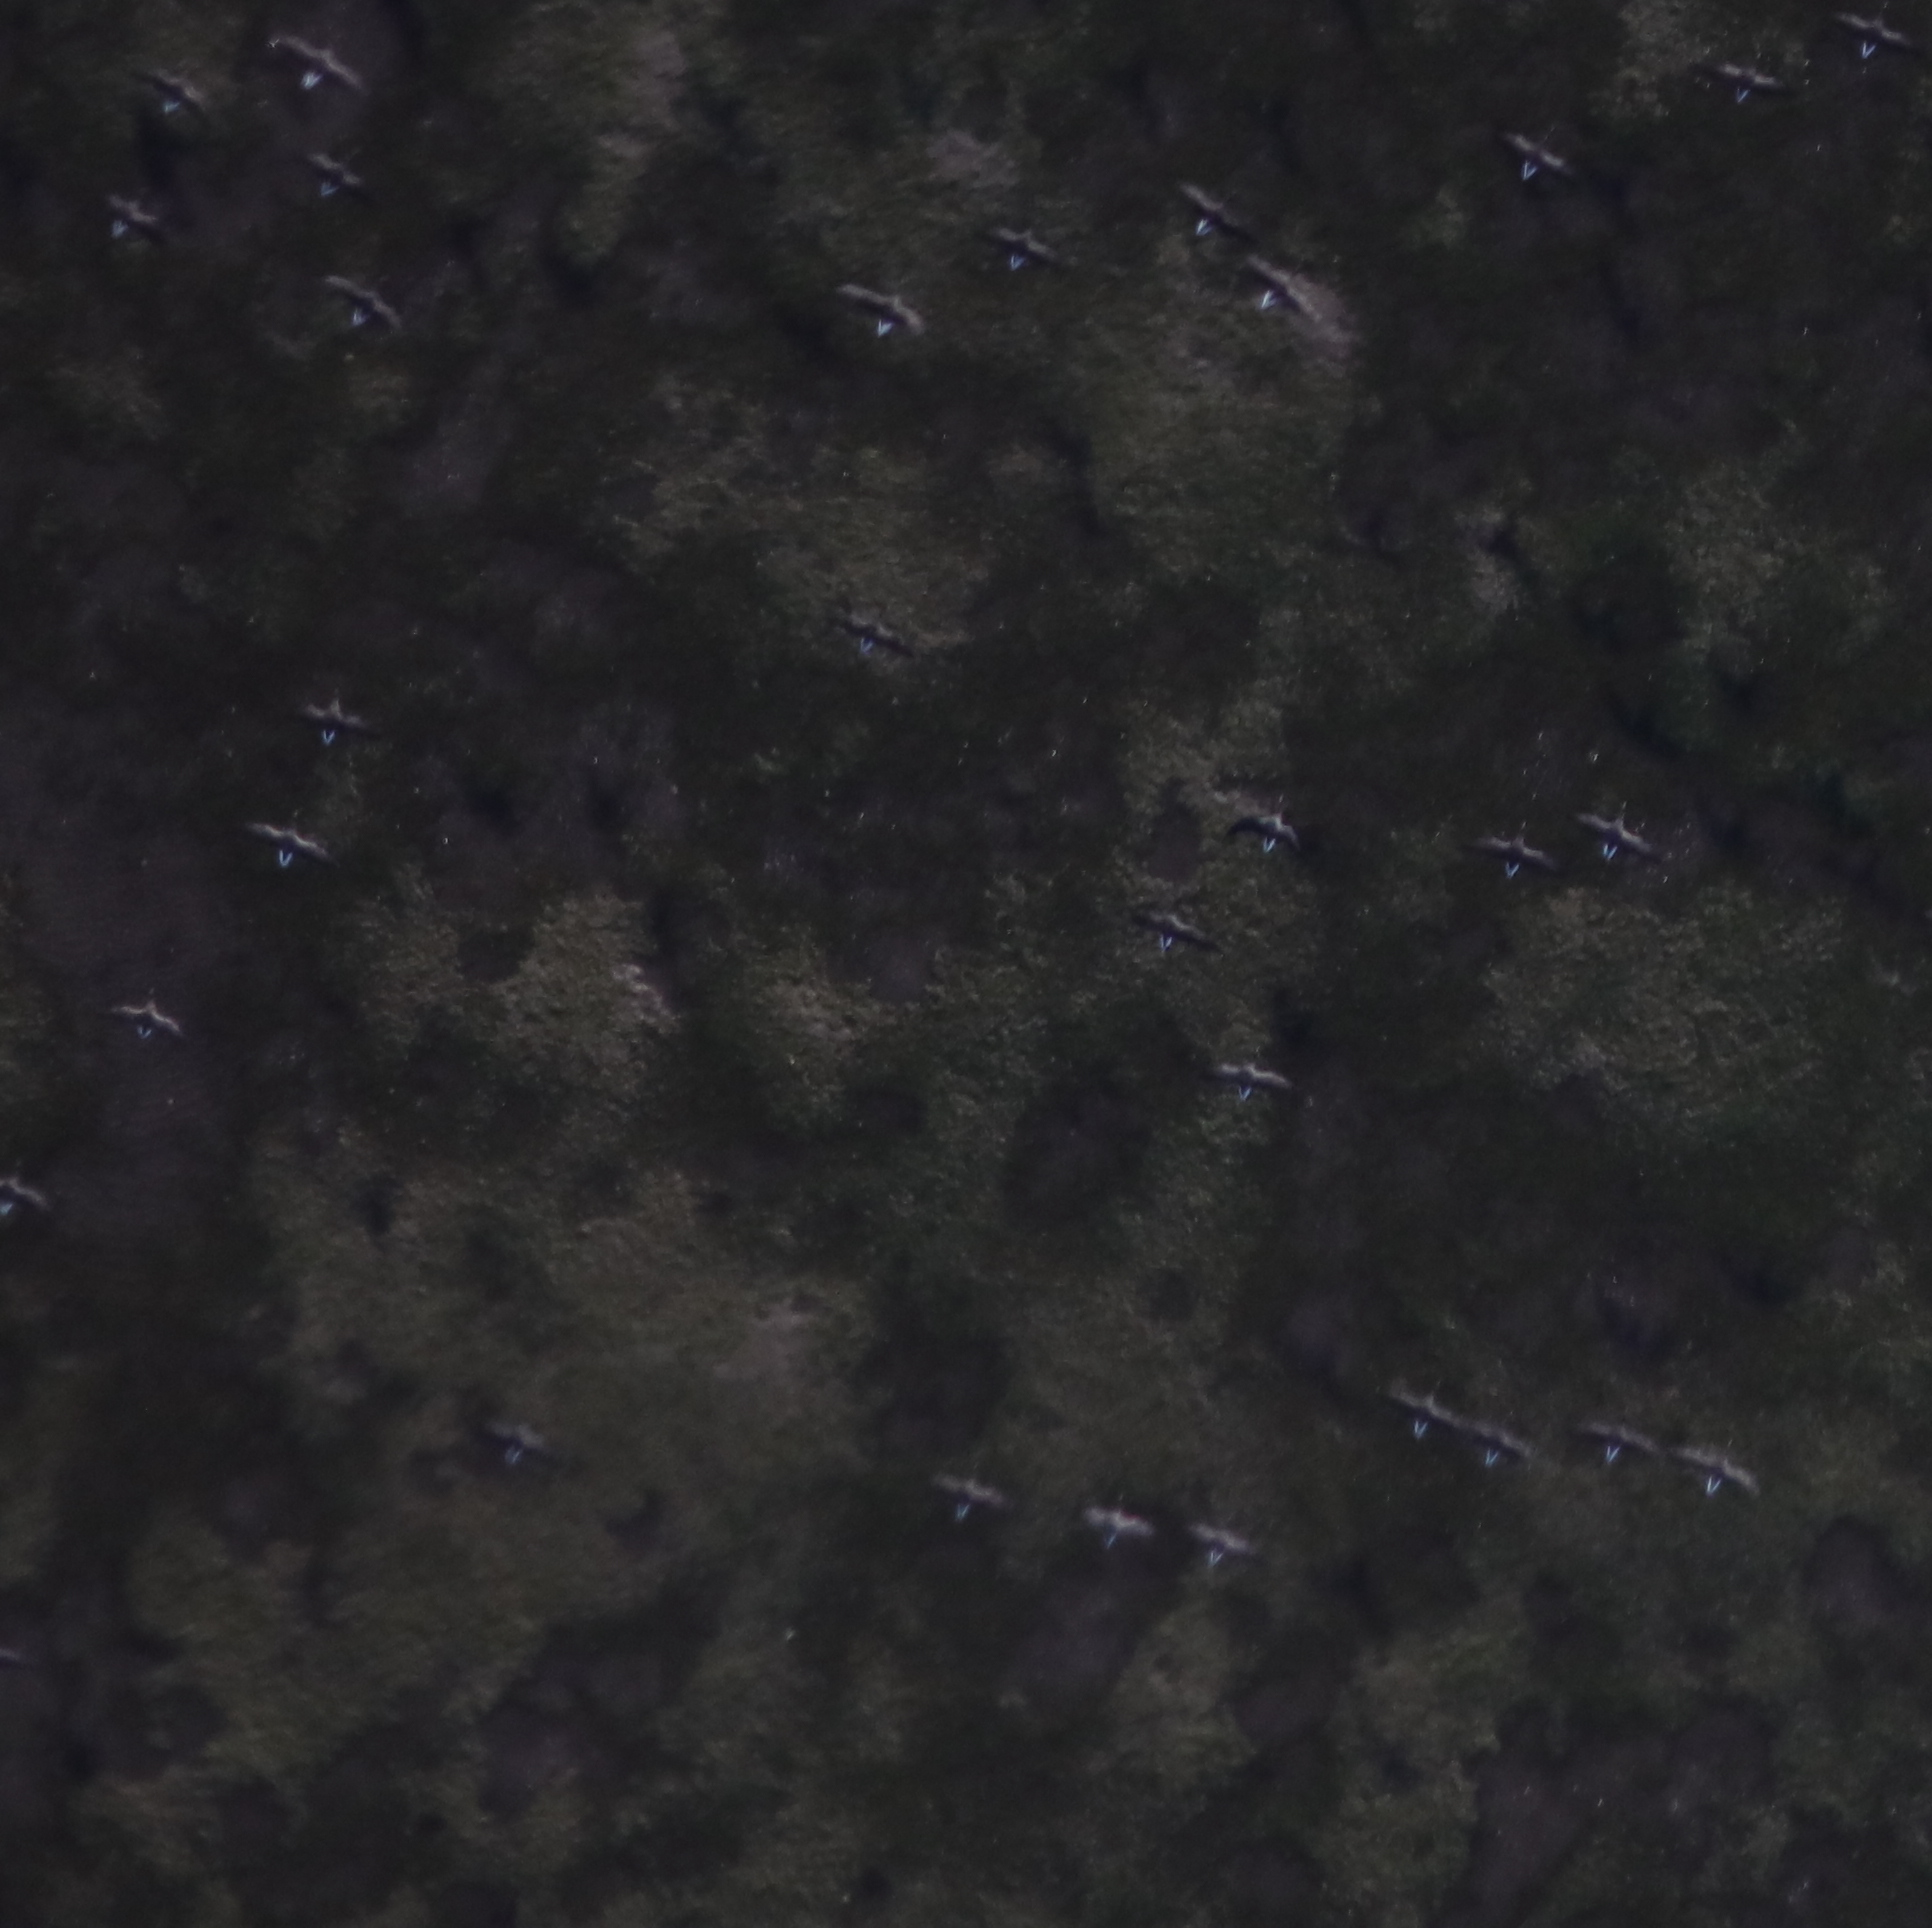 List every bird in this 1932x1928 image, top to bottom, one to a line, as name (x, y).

brant (1860, 33)
brant (317, 64)
brant (1740, 85)
brant (153, 101)
brant (1529, 152)
brant (335, 170)
brant (1213, 213)
brant (124, 228)
brant (1016, 242)
brant (1272, 287)
brant (364, 300)
brant (889, 303)
brant (865, 633)
brant (316, 707)
brant (1292, 827)
brant (1620, 835)
brant (284, 837)
brant (1502, 871)
brant (1172, 931)
brant (143, 1015)
brant (1261, 1070)
brant (11, 1191)
brant (1419, 1405)
brant (1598, 1415)
brant (506, 1436)
brant (1500, 1448)
brant (1727, 1472)
brant (977, 1500)
brant (1103, 1528)
brant (1222, 1545)